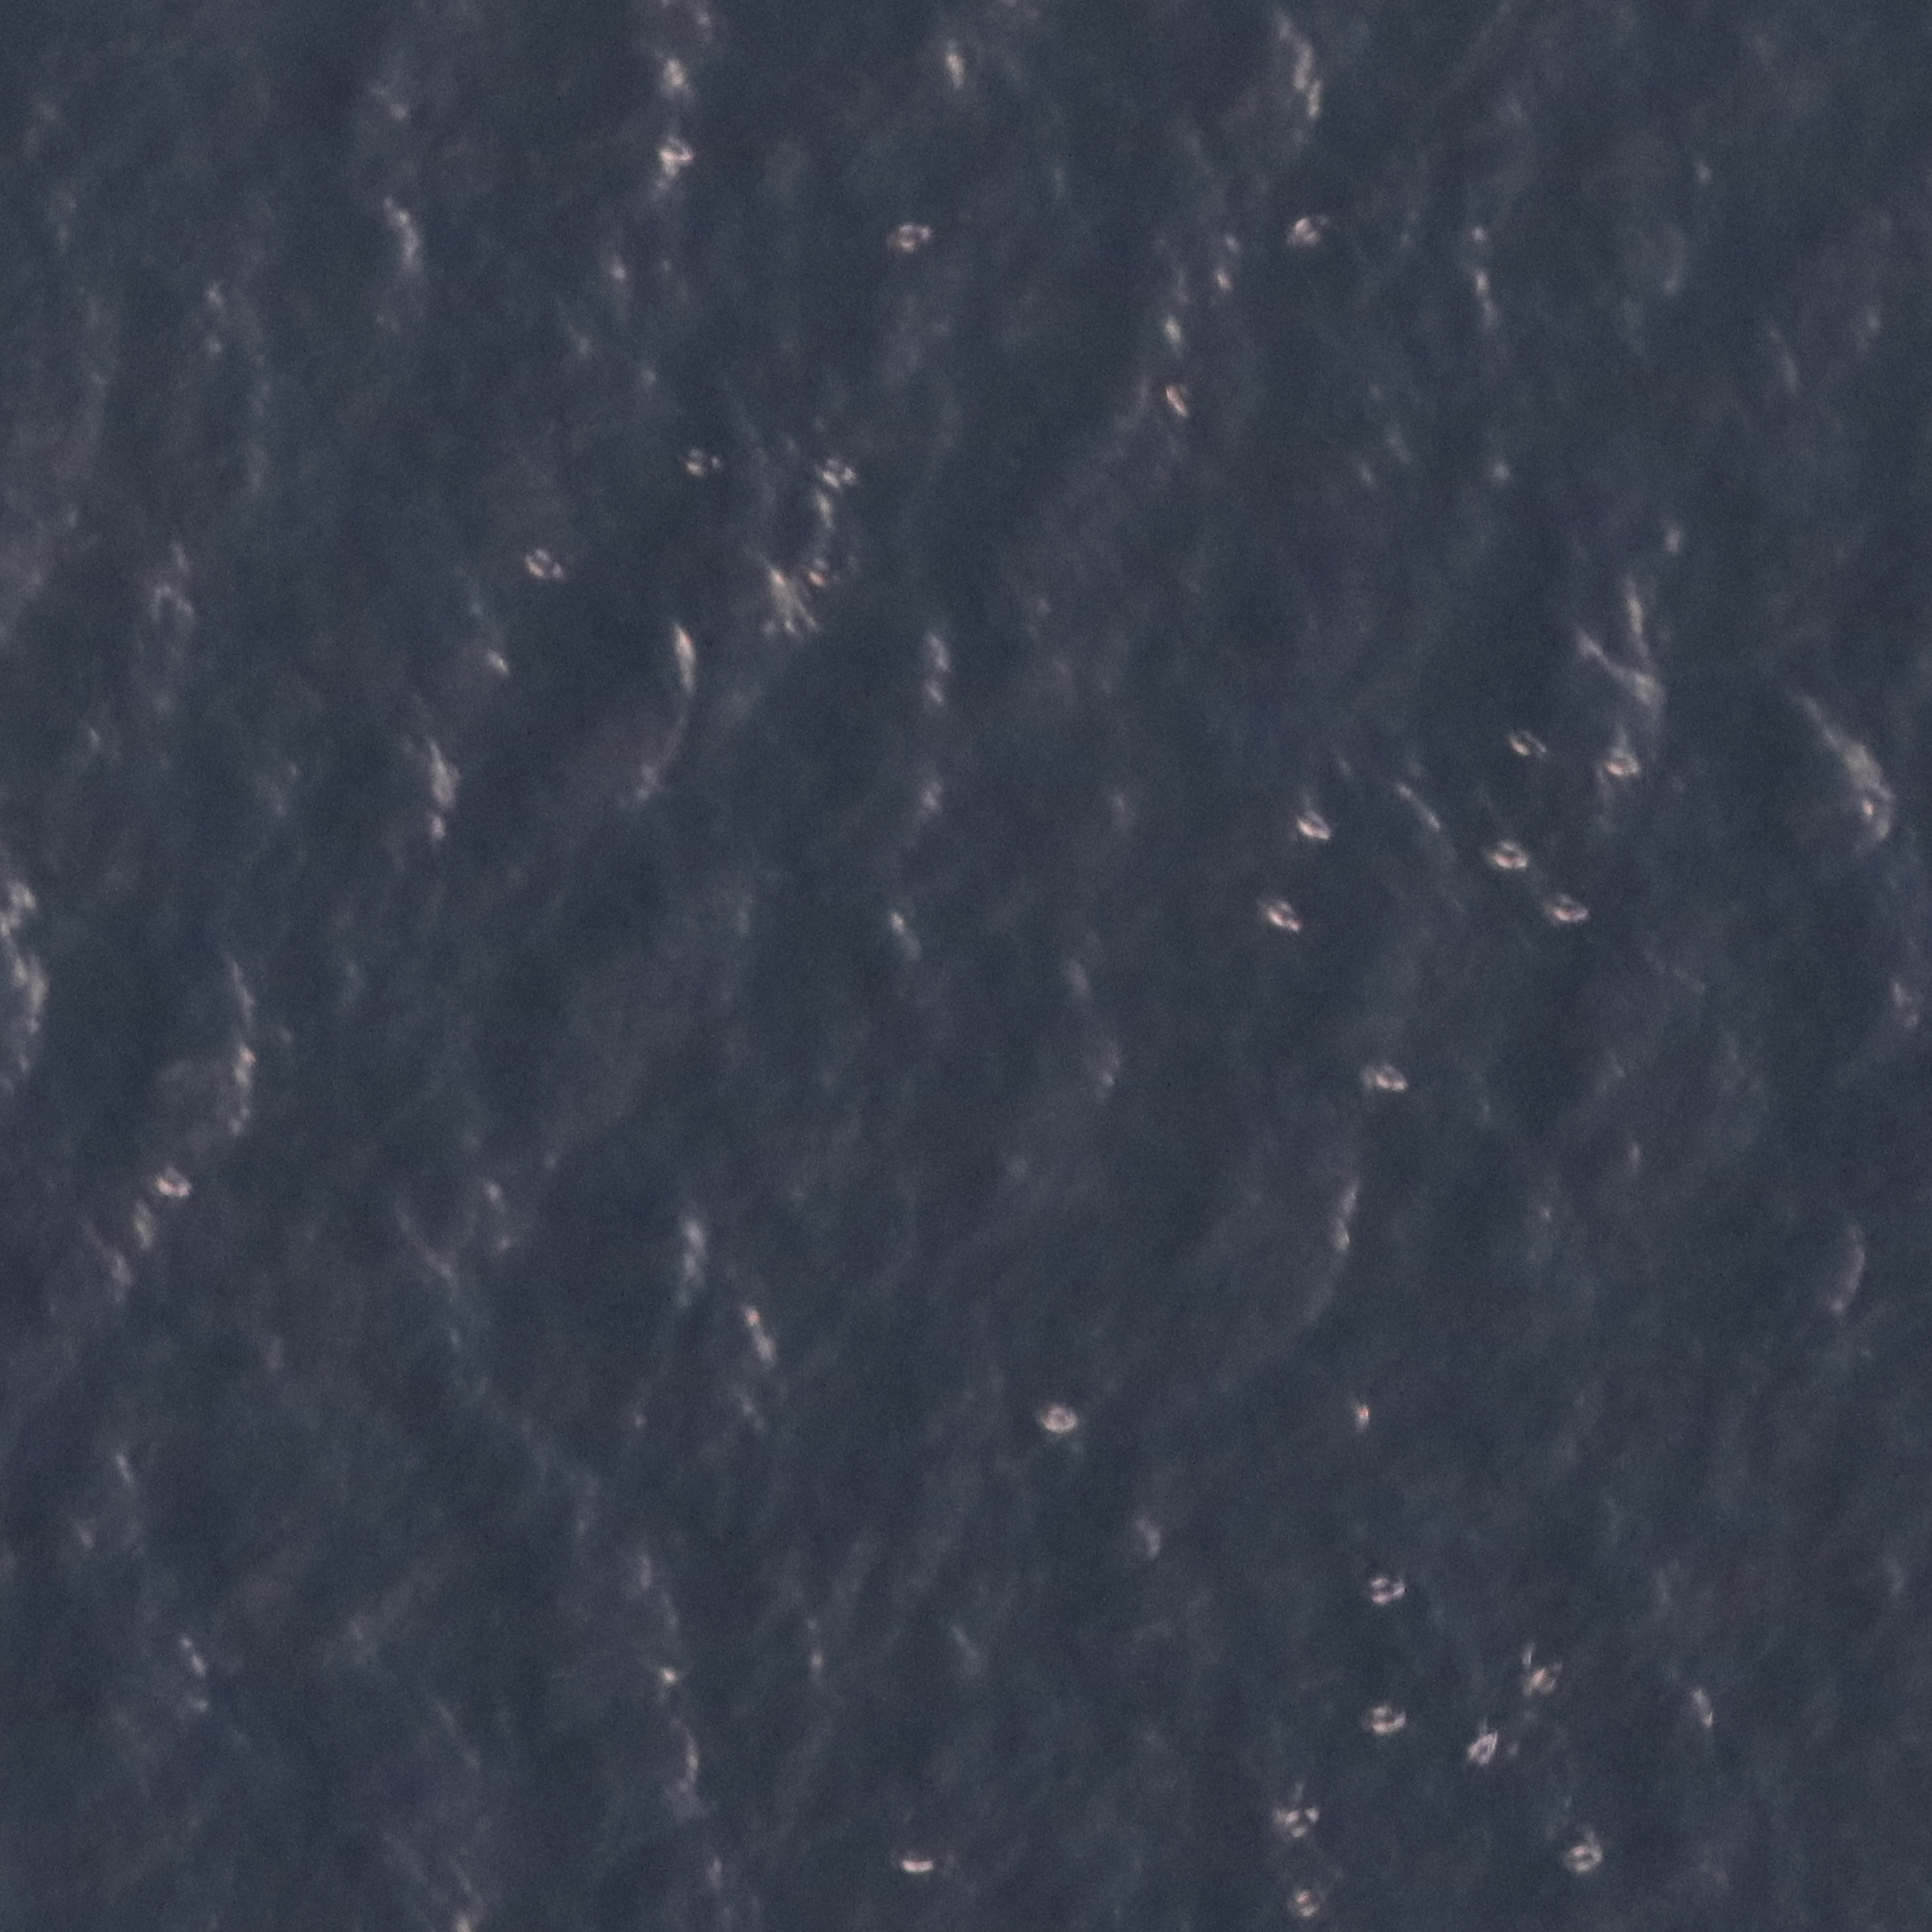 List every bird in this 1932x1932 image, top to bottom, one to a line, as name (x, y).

brant (679, 149)
brant (1308, 227)
brant (911, 235)
brant (1180, 396)
brant (701, 459)
brant (834, 471)
brant (540, 565)
brant (817, 571)
brant (1526, 742)
brant (1624, 764)
brant (1304, 821)
brant (1506, 852)
brant (1567, 911)
brant (1282, 913)
brant (1394, 1078)
brant (168, 1178)
brant (1060, 1422)
brant (1384, 1587)
brant (1544, 1679)
brant (1384, 1720)
brant (1481, 1746)
brant (1296, 1825)
brant (1585, 1856)
brant (913, 1860)
brant (1304, 1903)